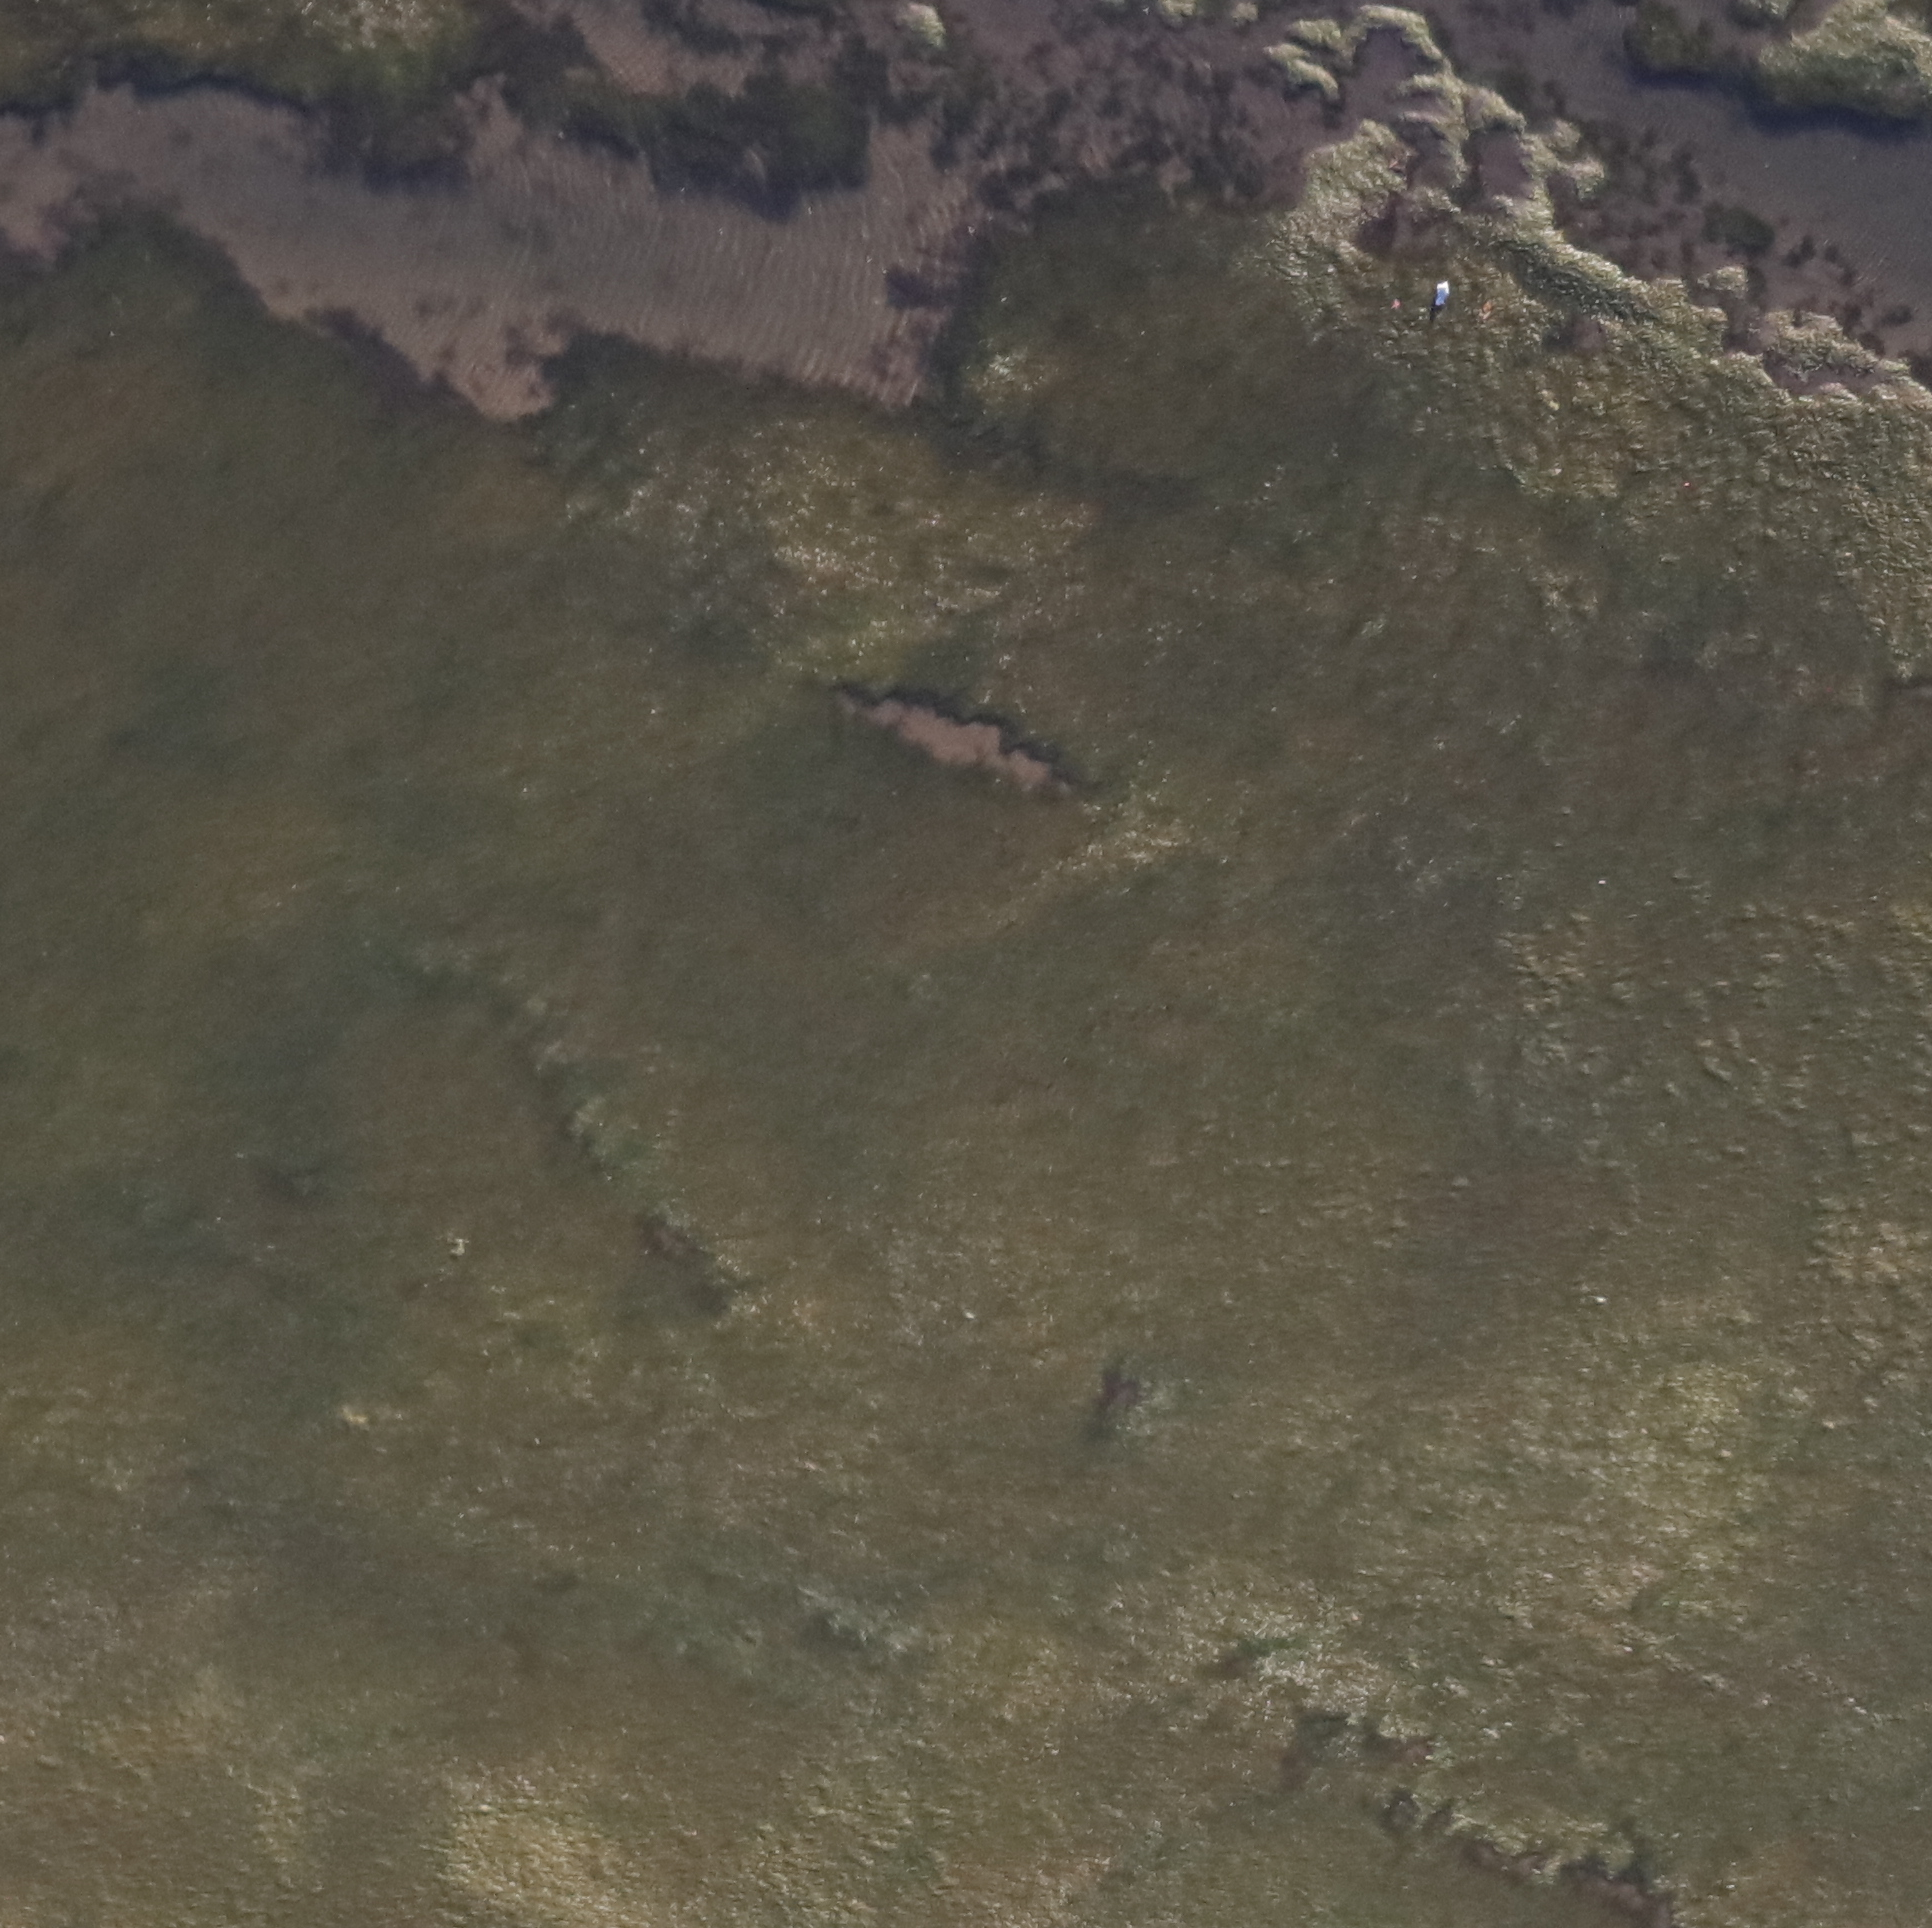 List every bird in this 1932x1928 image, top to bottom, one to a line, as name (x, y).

gull (1440, 294)